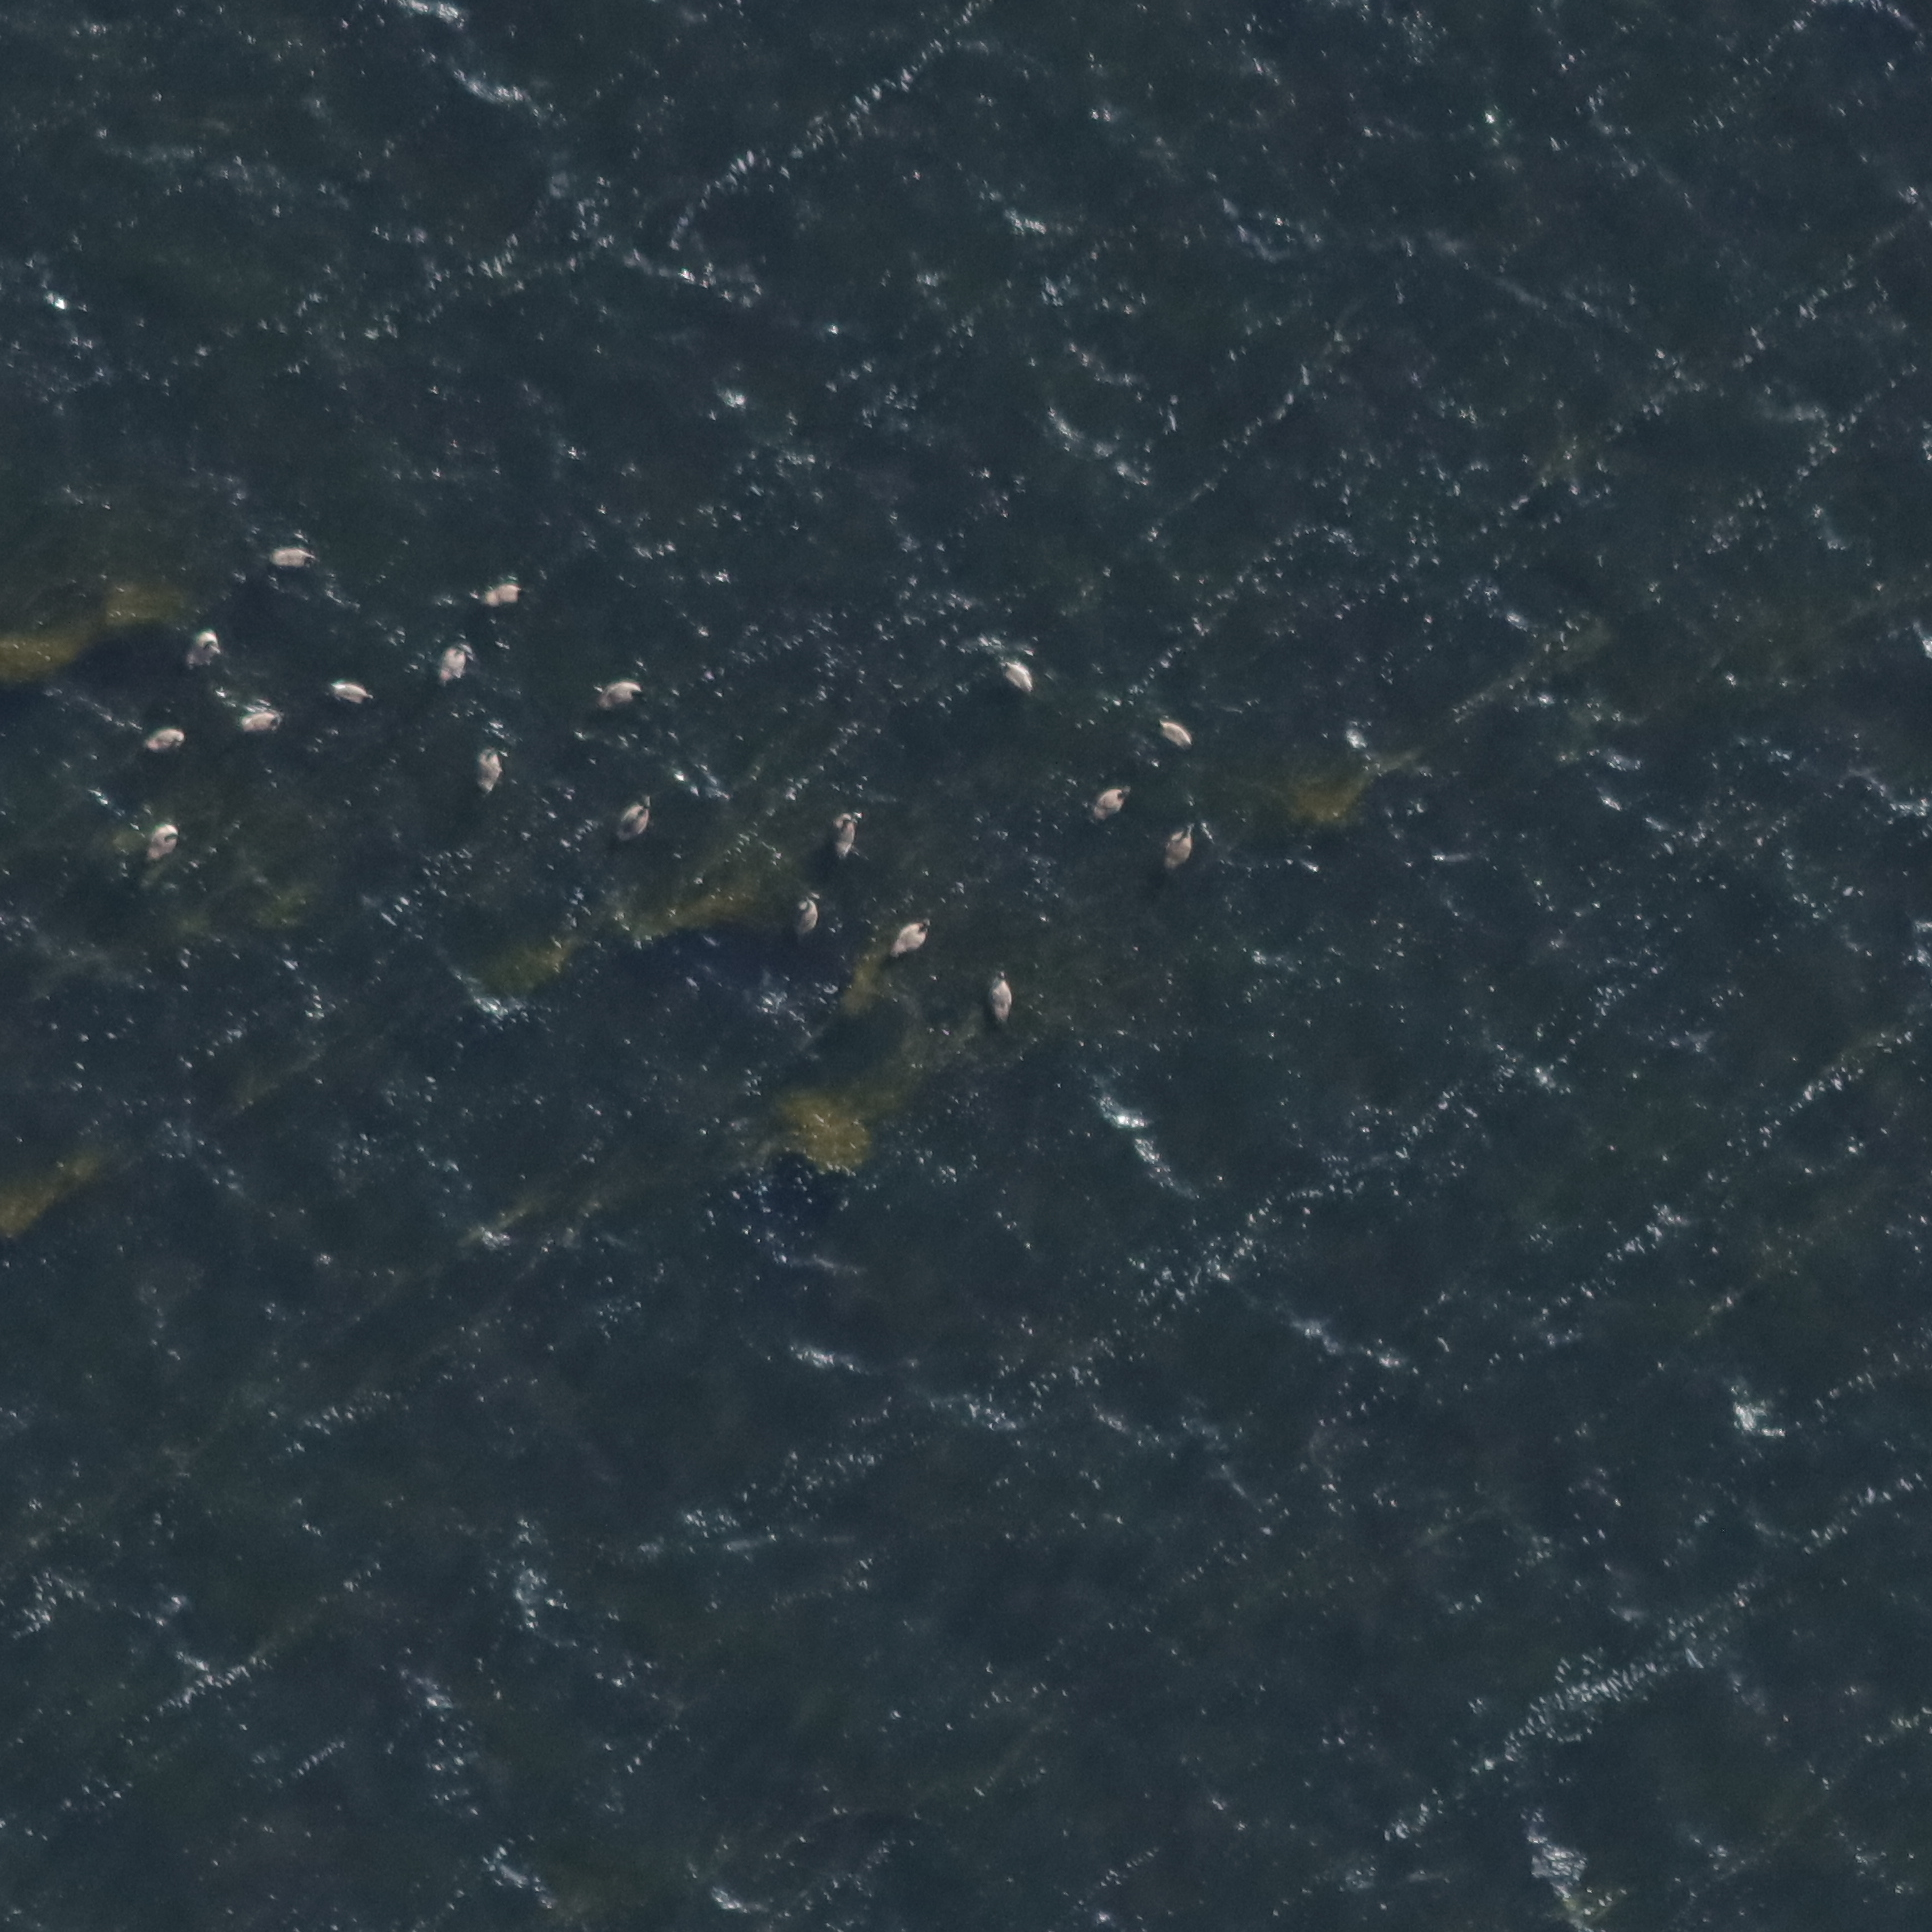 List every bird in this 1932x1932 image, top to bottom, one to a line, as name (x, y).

Canada goose (292, 557)
Canada goose (503, 595)
Canada goose (206, 648)
Canada goose (454, 662)
Canada goose (1018, 676)
Canada goose (621, 692)
Canada goose (352, 694)
Canada goose (264, 723)
Canada goose (1172, 735)
Canada goose (162, 744)
Canada goose (488, 769)
Canada goose (1110, 802)
Canada goose (639, 820)
Canada goose (841, 831)
Canada goose (169, 844)
Canada goose (1179, 849)
Canada goose (809, 917)
Canada goose (909, 939)
Canada goose (1004, 998)